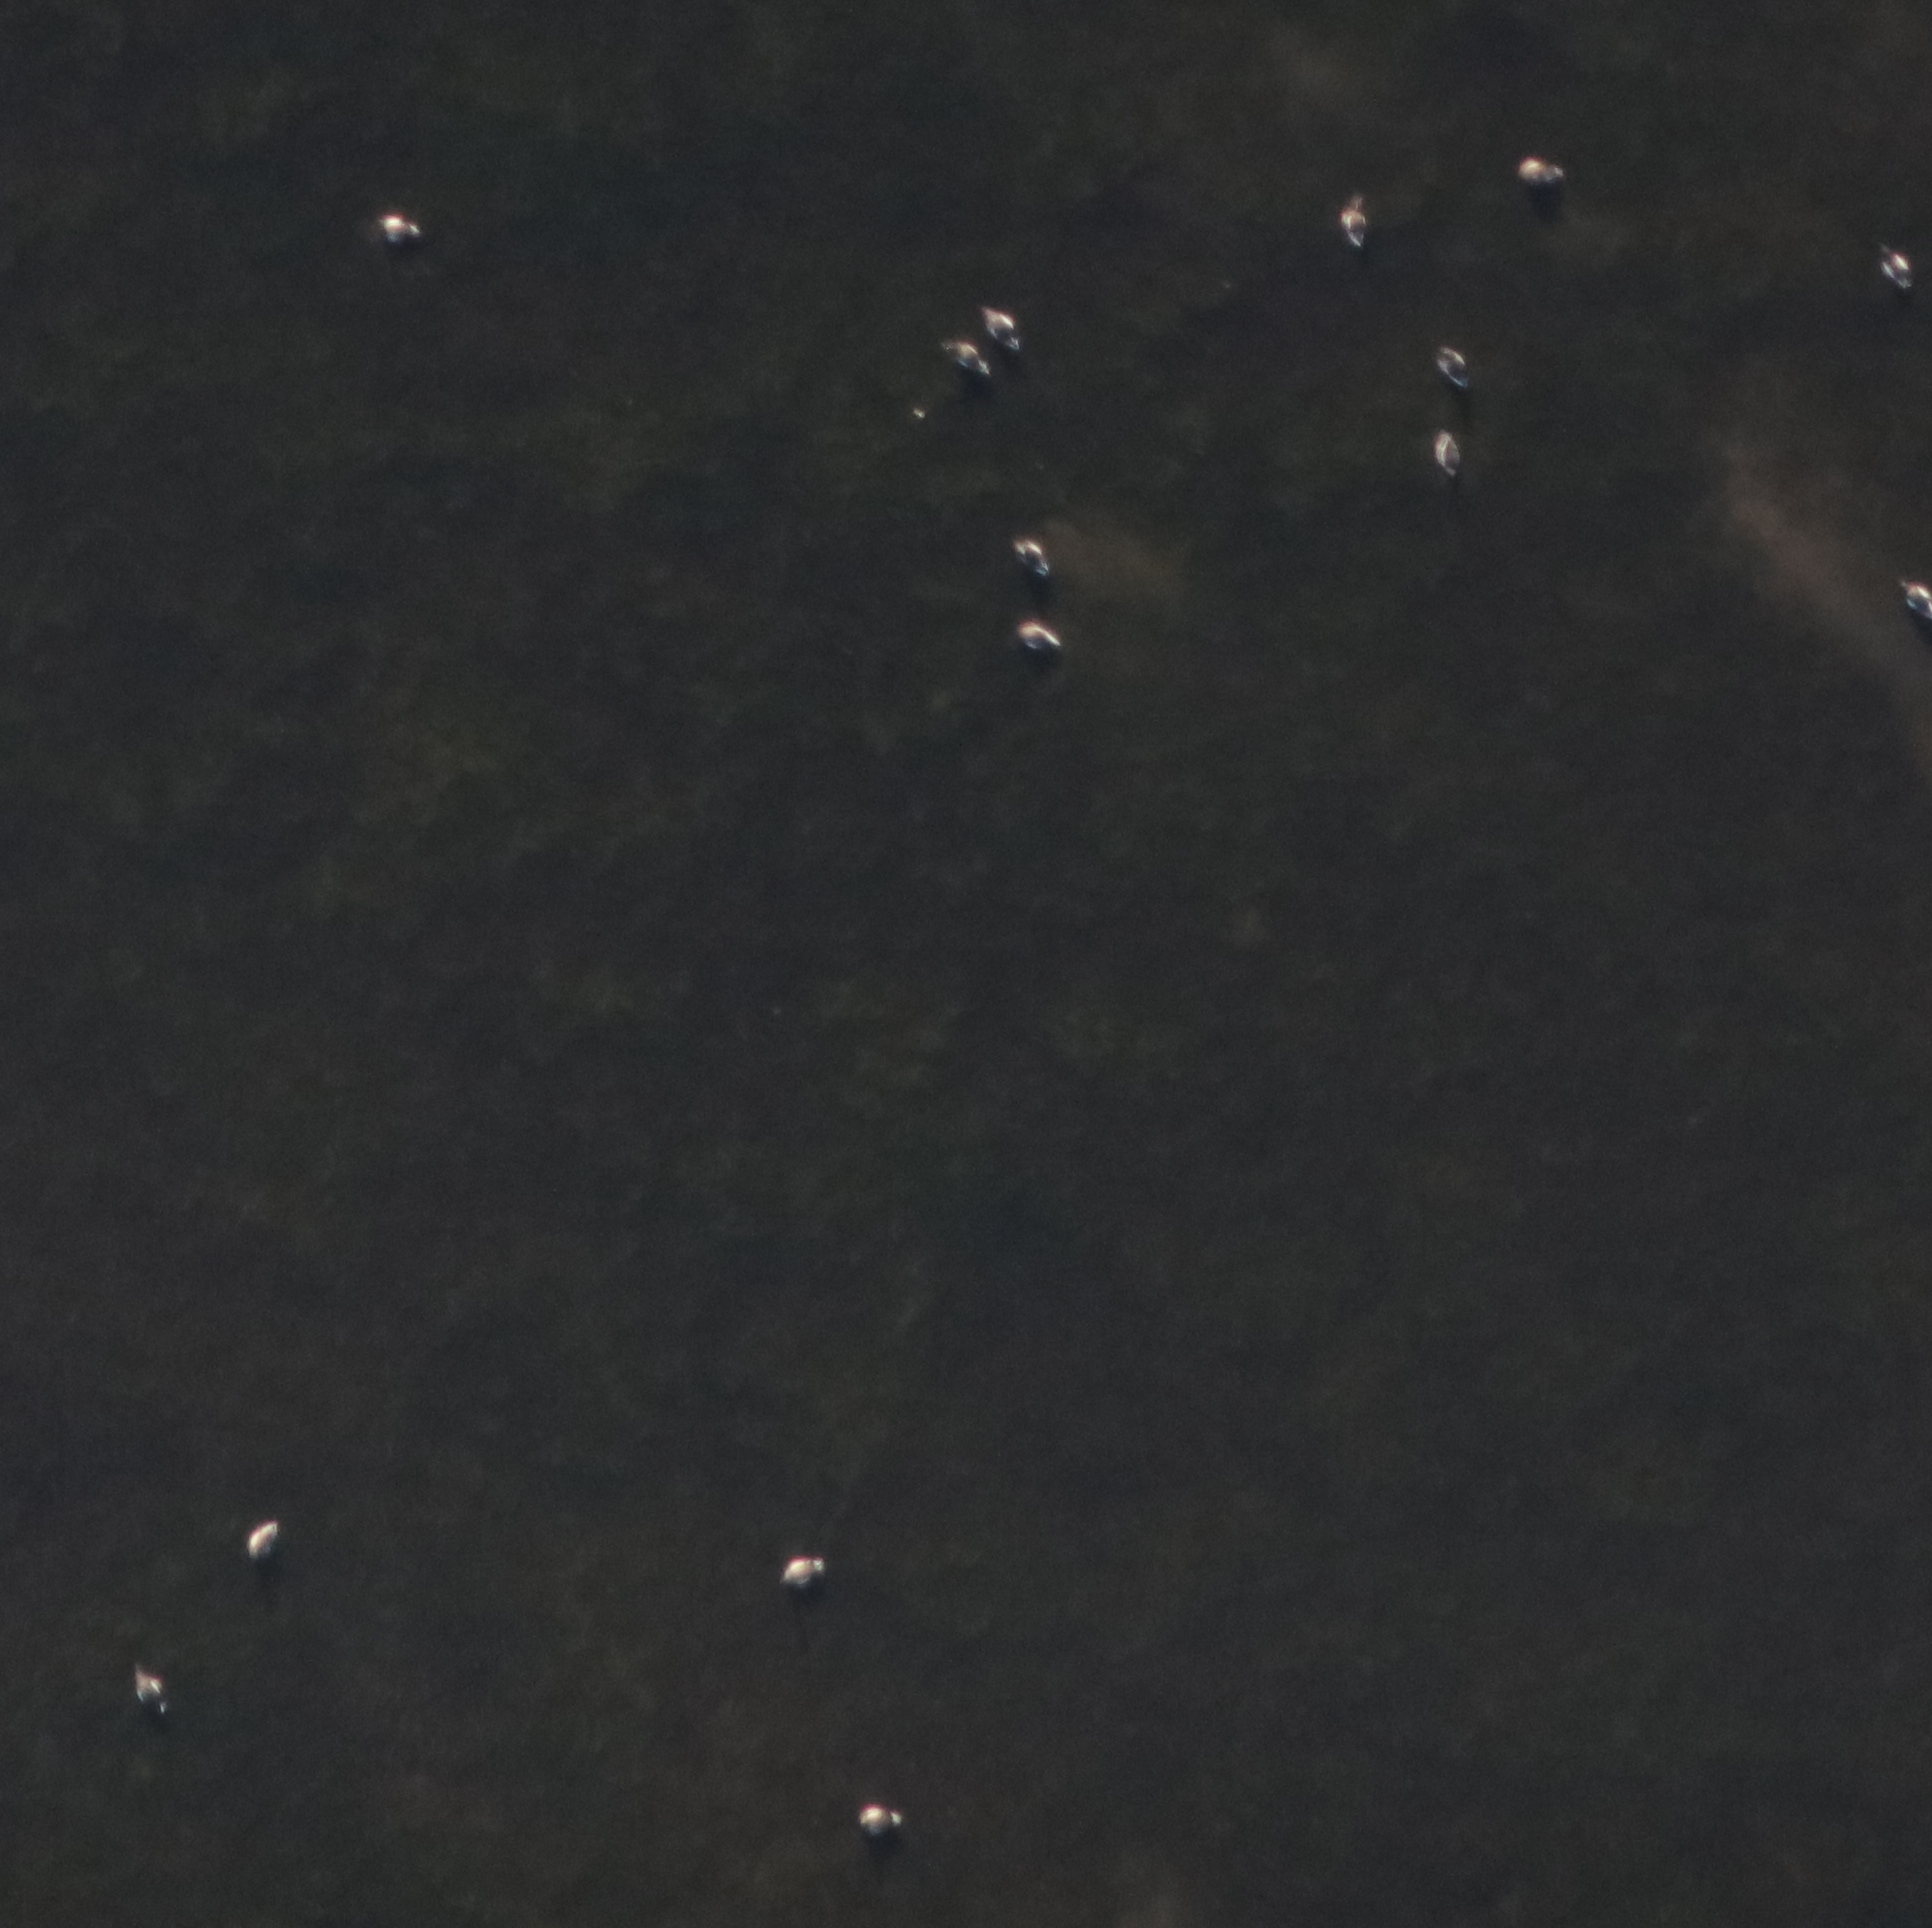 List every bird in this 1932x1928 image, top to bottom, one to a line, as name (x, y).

brant (1540, 176)
brant (1355, 224)
brant (395, 227)
brant (1896, 267)
brant (1000, 329)
brant (965, 355)
brant (1453, 364)
brant (1453, 461)
brant (1035, 555)
brant (1920, 600)
brant (1037, 635)
brant (264, 1537)
brant (804, 1571)
brant (150, 1689)
brant (882, 1820)